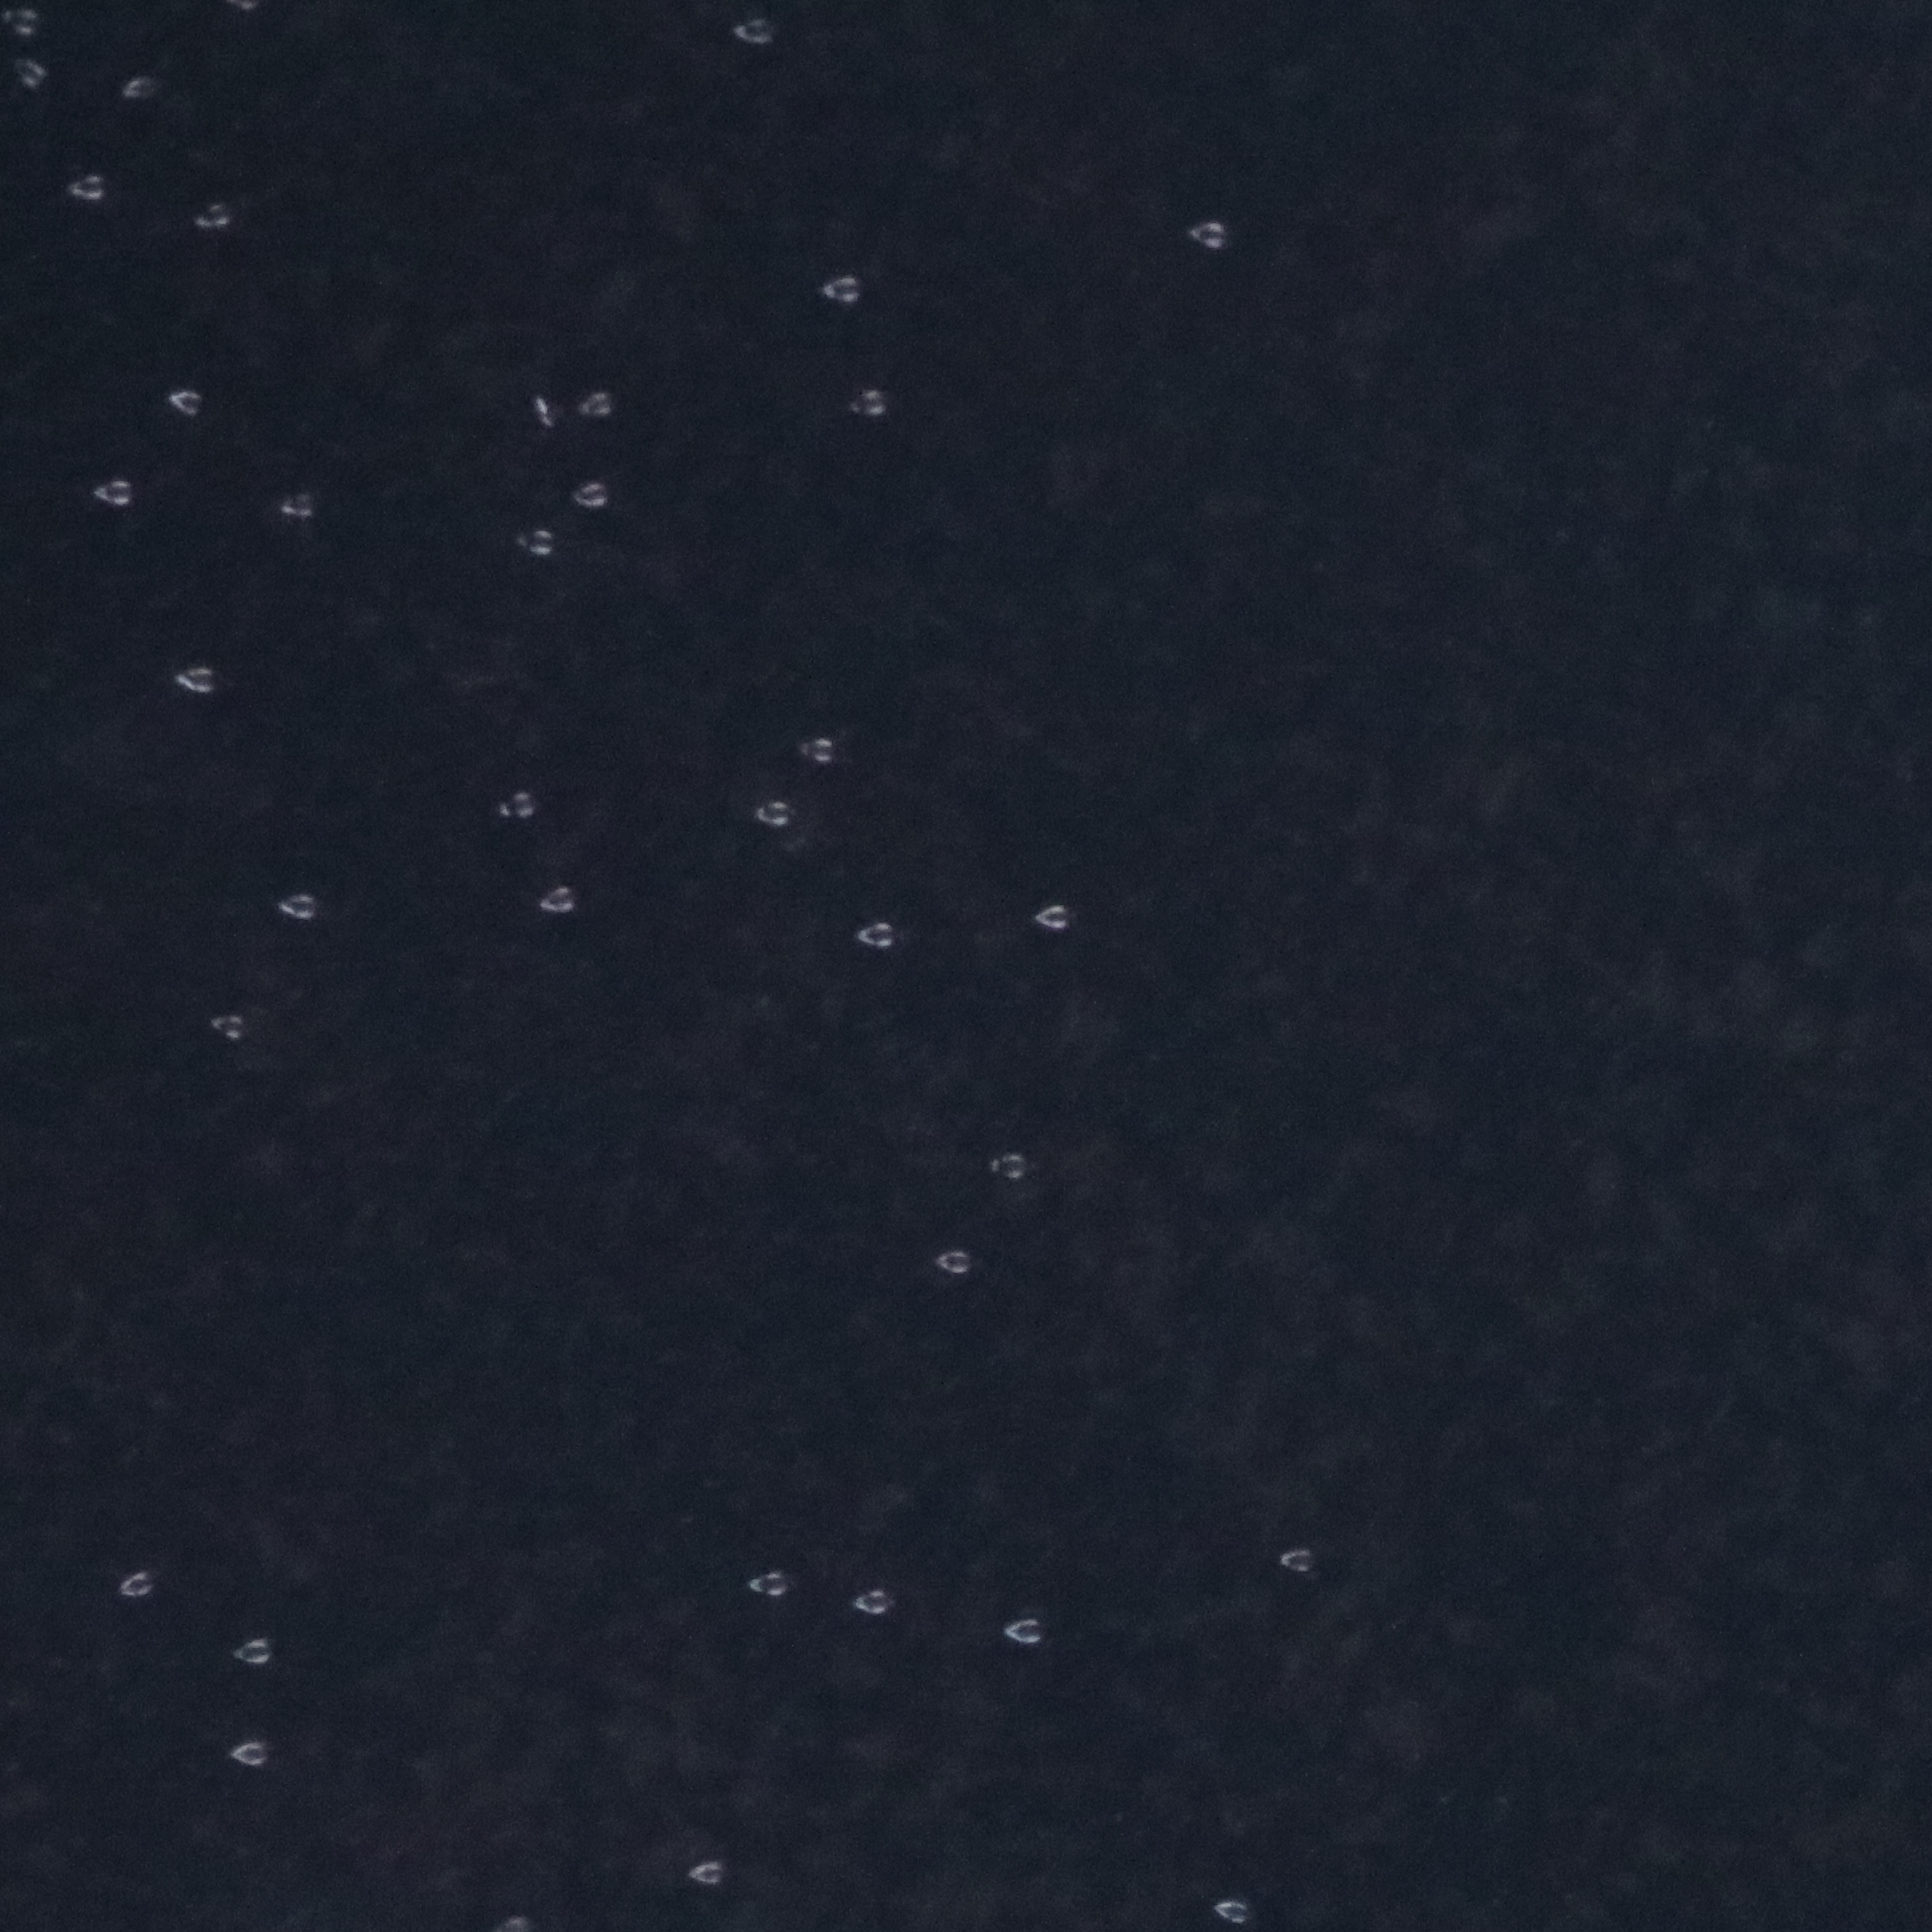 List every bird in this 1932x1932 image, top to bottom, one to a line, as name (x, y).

brant (24, 22)
brant (756, 29)
brant (31, 75)
brant (138, 86)
brant (88, 183)
brant (216, 216)
brant (1218, 232)
brant (845, 285)
brant (866, 397)
brant (599, 403)
brant (185, 405)
brant (546, 407)
brant (118, 492)
brant (589, 493)
brant (299, 507)
brant (537, 539)
brant (203, 679)
brant (821, 747)
brant (522, 804)
brant (775, 813)
brant (560, 898)
brant (300, 906)
brant (1057, 916)
brant (878, 935)
brant (230, 1028)
brant (1011, 1165)
brant (958, 1262)
brant (1301, 1561)
brant (774, 1583)
brant (139, 1586)
brant (877, 1600)
brant (1029, 1631)
brant (253, 1650)
brant (254, 1752)
brant (707, 1873)
brant (1230, 1912)
brant (520, 1930)